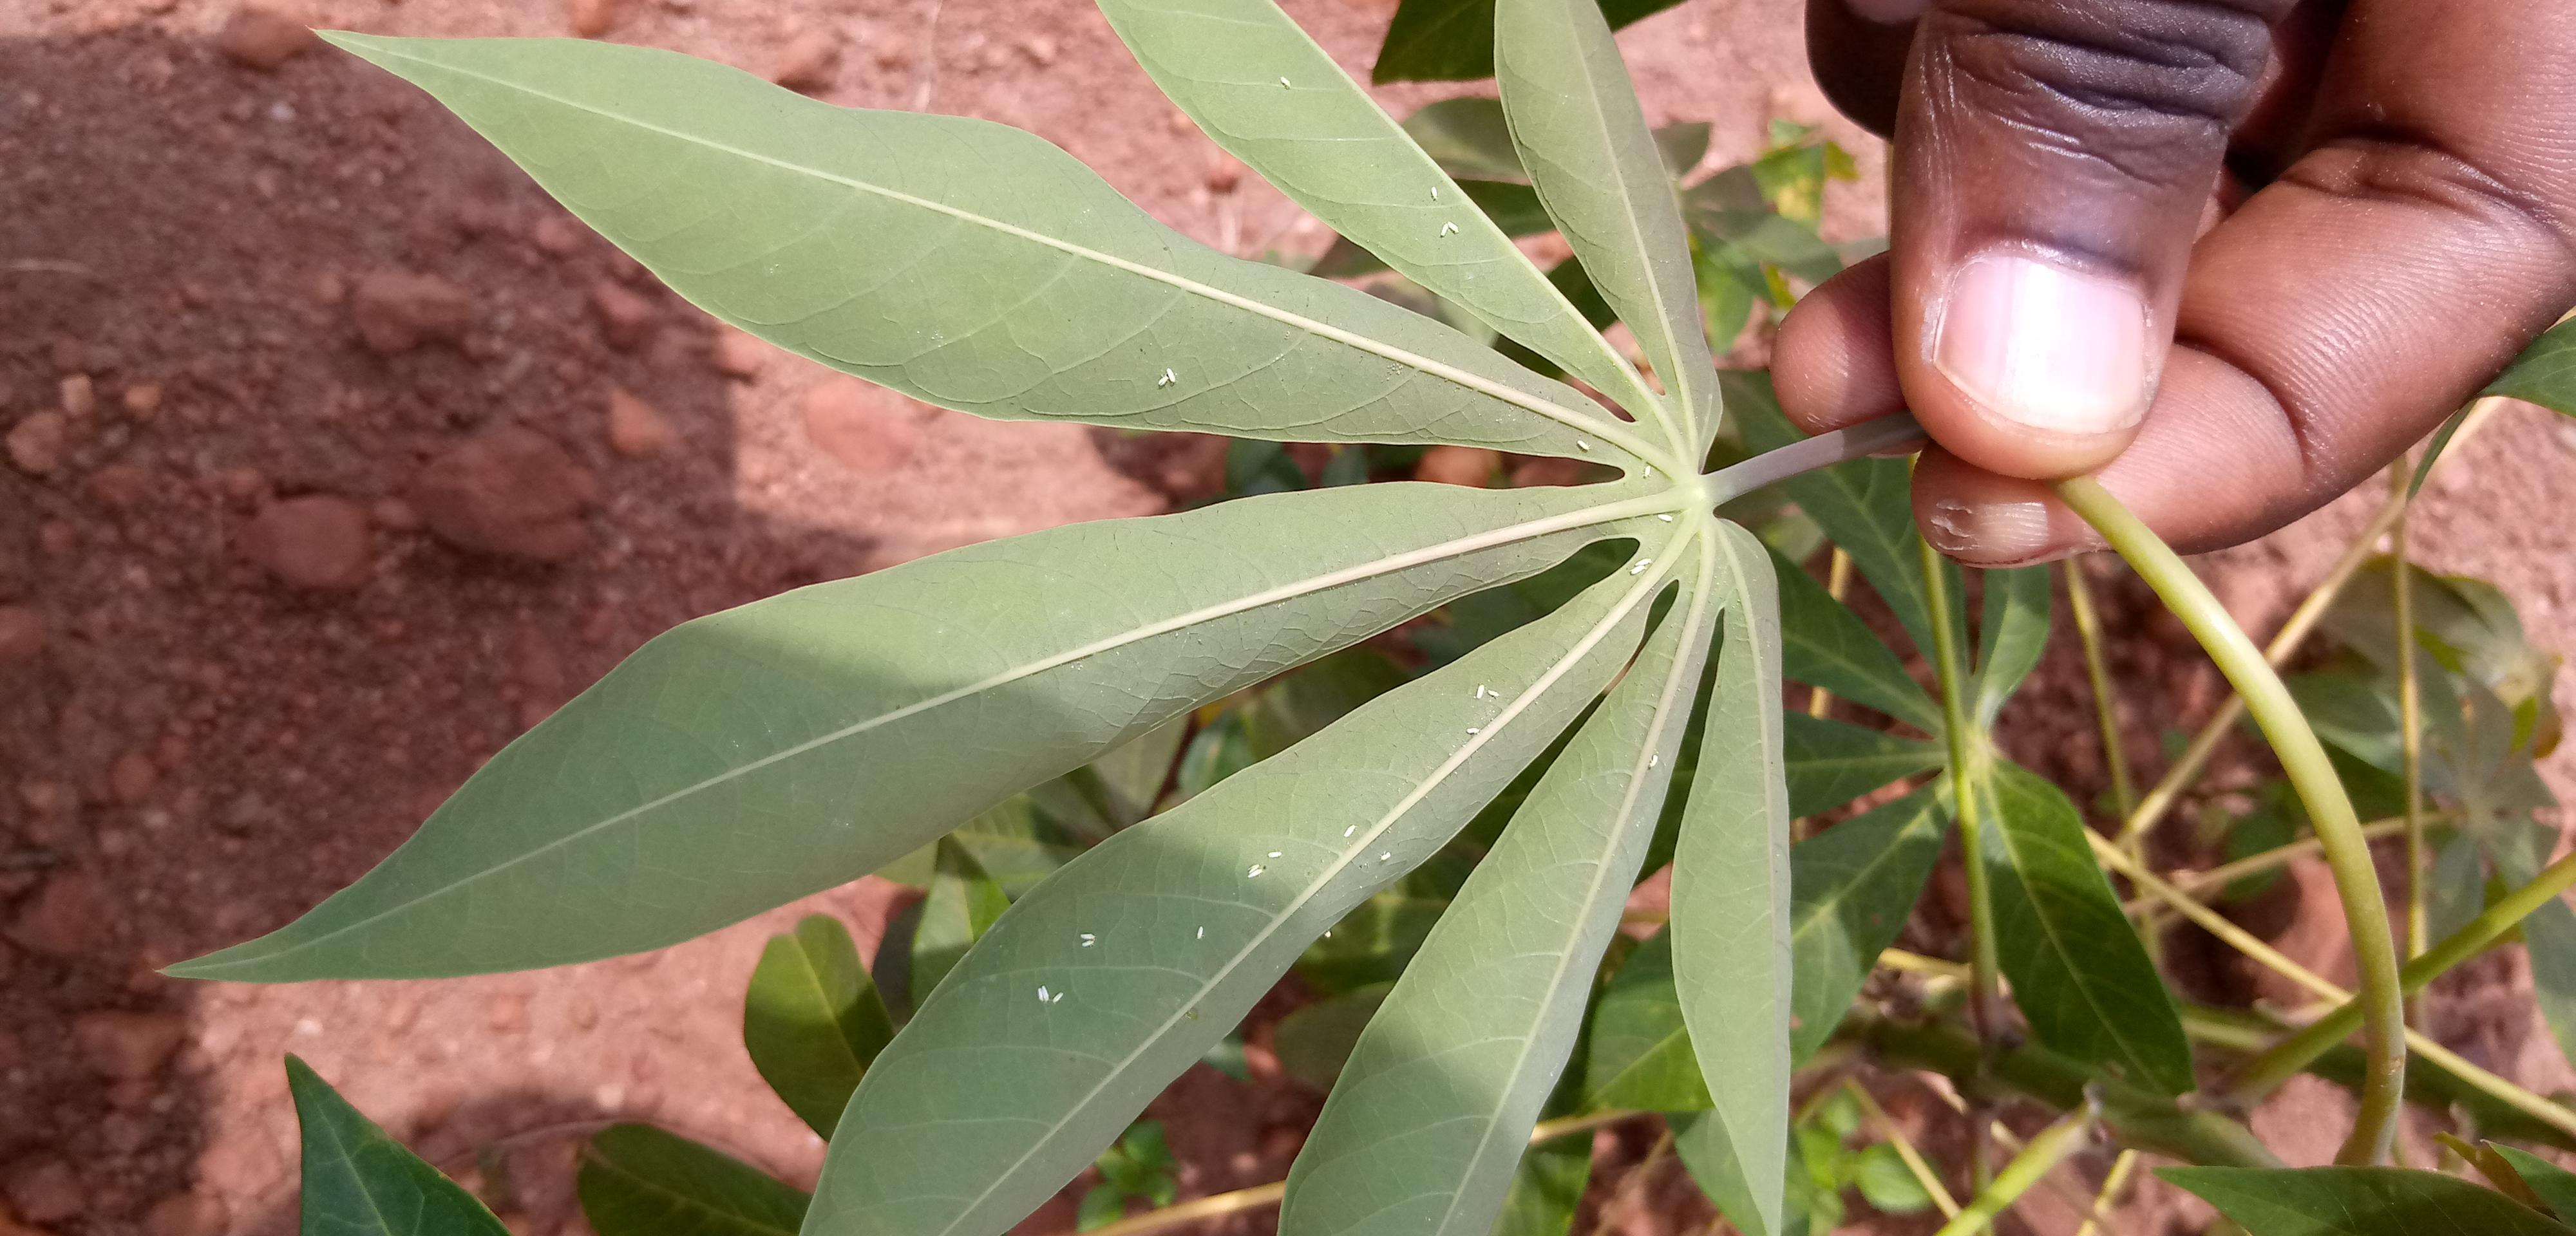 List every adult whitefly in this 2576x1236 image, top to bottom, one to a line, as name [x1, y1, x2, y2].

whitefly [1278, 63, 1296, 90]
whitefly [1421, 182, 1457, 213]
whitefly [1431, 211, 1468, 247]
whitefly [1430, 219, 1475, 260]
whitefly [1142, 353, 1195, 397]
whitefly [1148, 359, 1182, 393]
whitefly [1564, 427, 1597, 466]
whitefly [1631, 455, 1669, 494]
whitefly [1651, 510, 1685, 538]
whitefly [1613, 545, 1669, 590]
whitefly [1622, 552, 1674, 599]
whitefly [1454, 675, 1508, 716]
whitefly [1473, 675, 1502, 707]
whitefly [1460, 718, 1487, 745]
whitefly [1637, 745, 1670, 781]
whitefly [1328, 818, 1365, 848]
whitefly [1267, 832, 1294, 865]
whitefly [1371, 848, 1399, 873]
whitefly [1231, 860, 1269, 888]
whitefly [1186, 919, 1218, 954]
whitefly [1320, 921, 1342, 947]
whitefly [1065, 924, 1118, 963]
whitefly [1076, 928, 1121, 966]
whitefly [1022, 983, 1072, 1013]
whitefly [1049, 987, 1079, 1016]